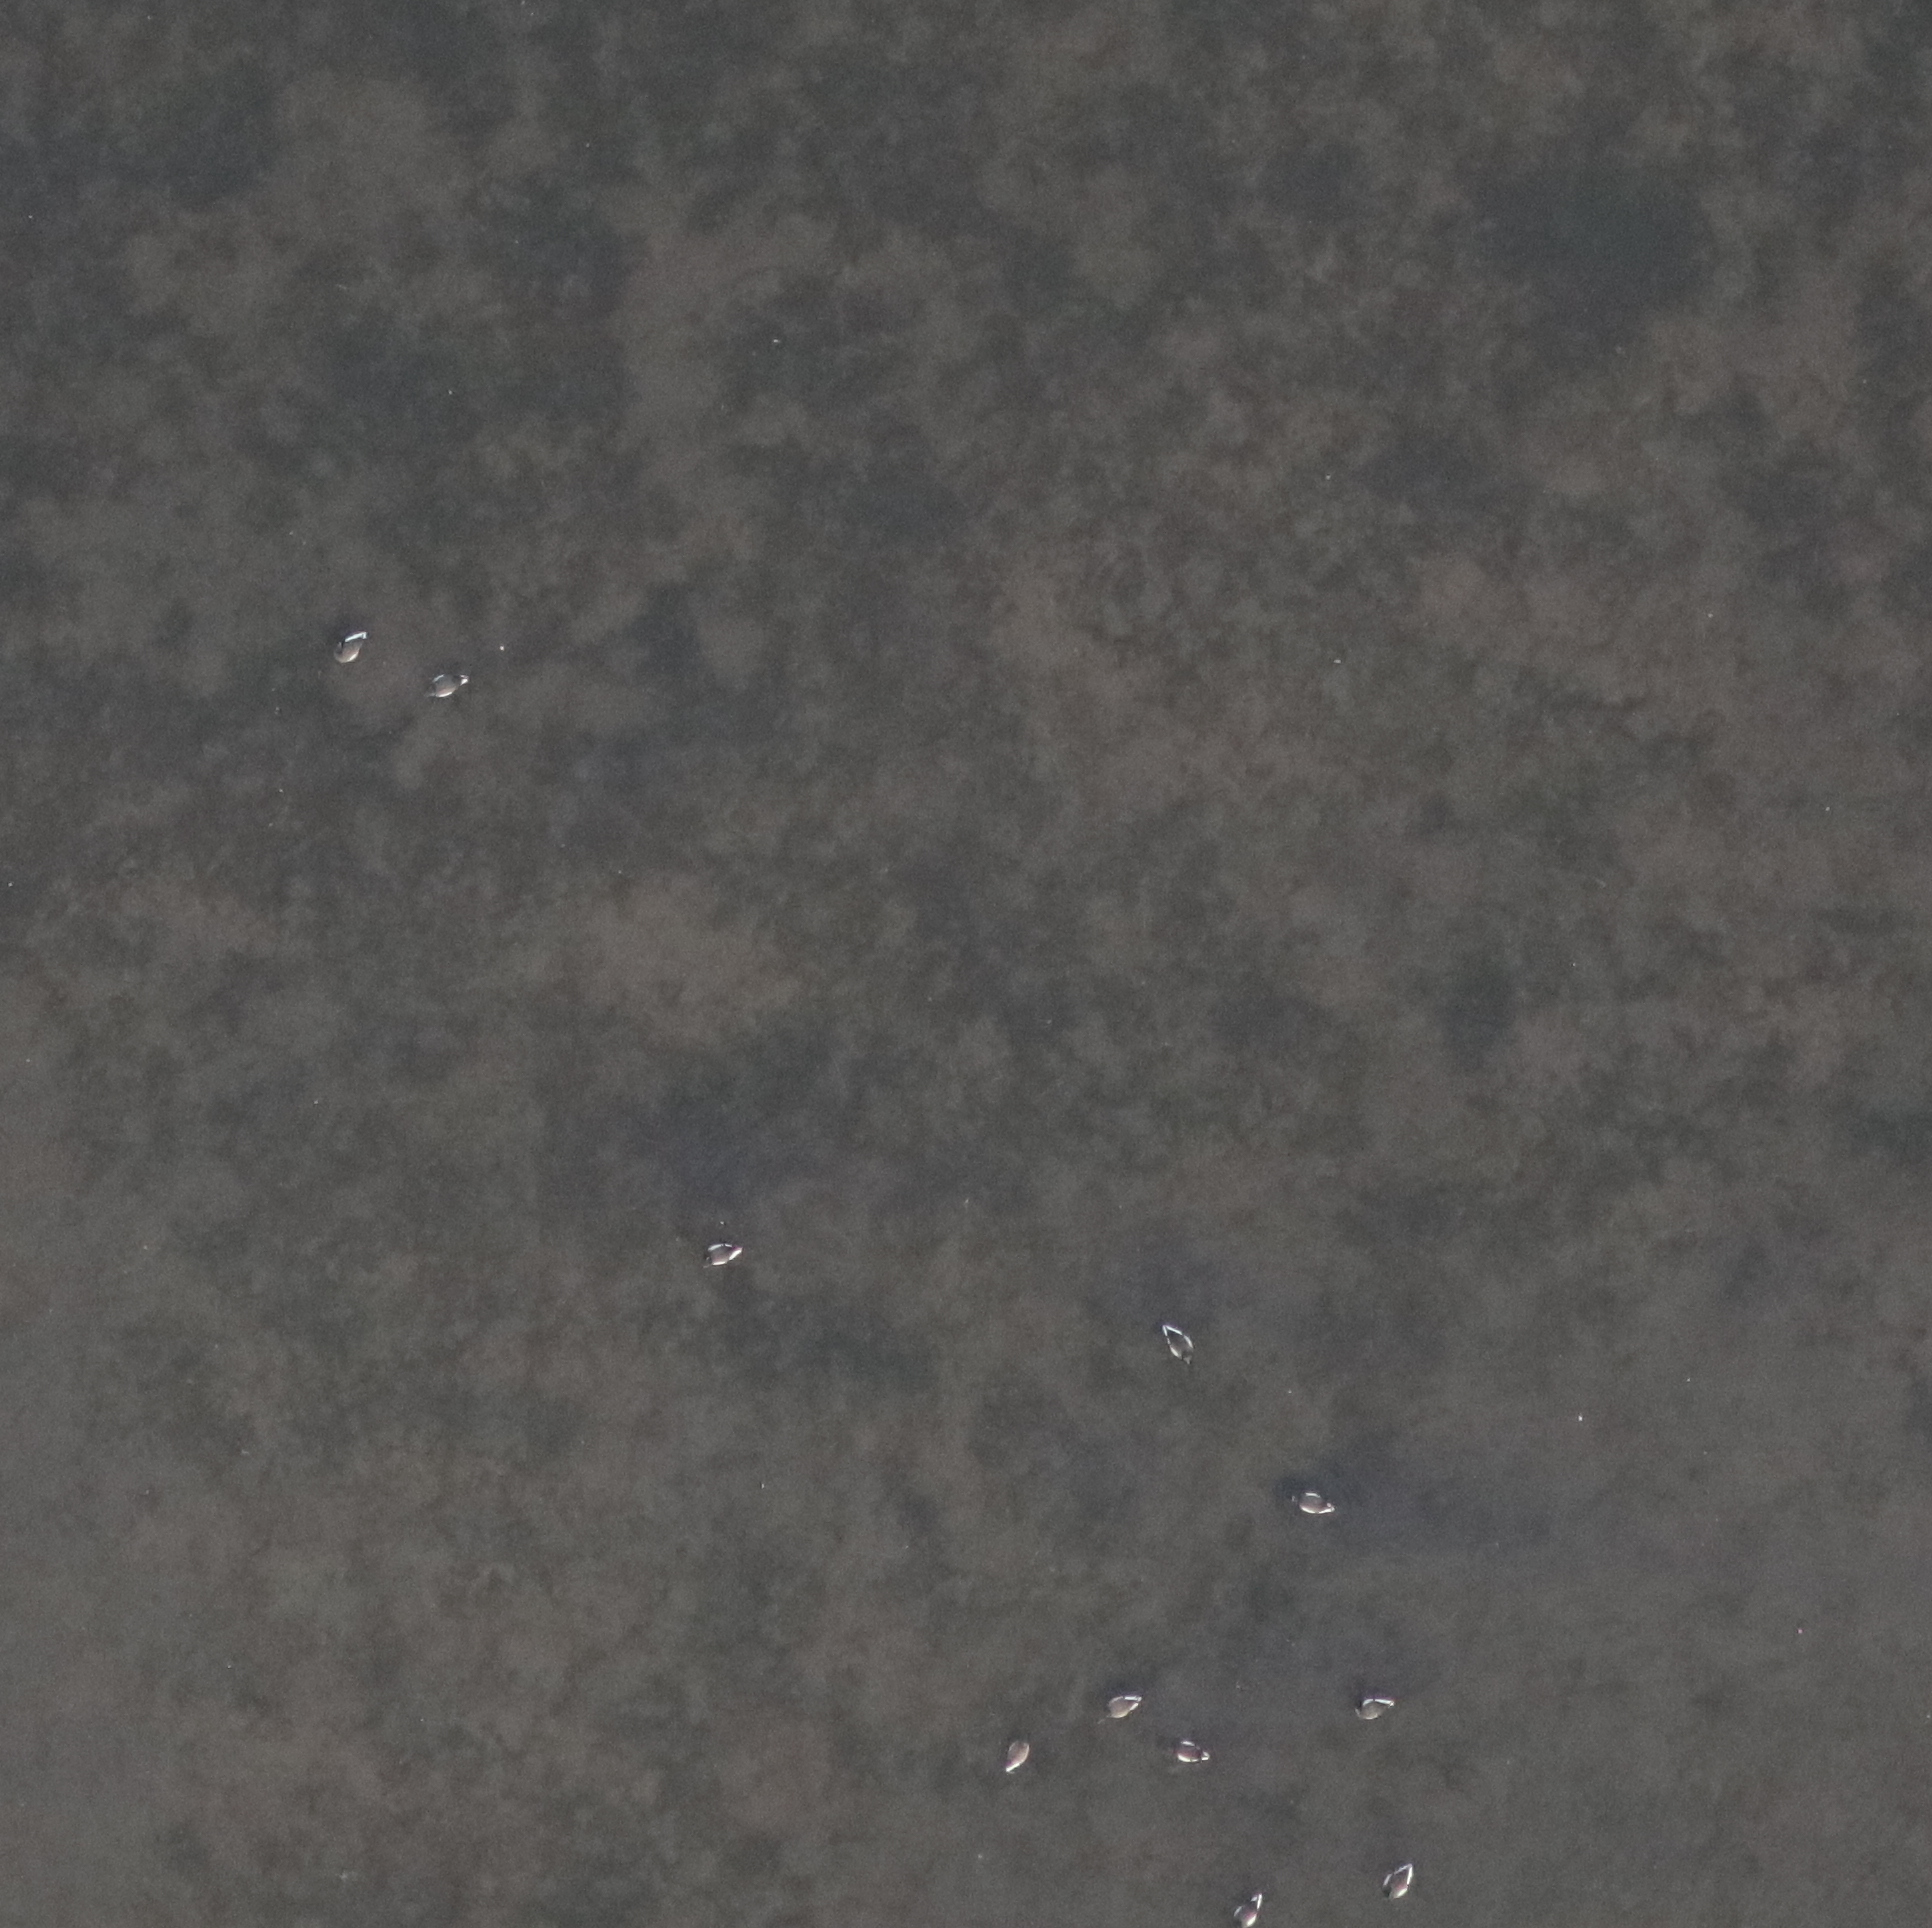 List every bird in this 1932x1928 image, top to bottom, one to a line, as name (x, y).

brant (348, 649)
brant (447, 687)
brant (720, 1253)
brant (1178, 1345)
brant (1313, 1503)
brant (1122, 1708)
brant (1373, 1708)
brant (1188, 1749)
brant (1015, 1755)
brant (1398, 1884)
brant (1247, 1915)